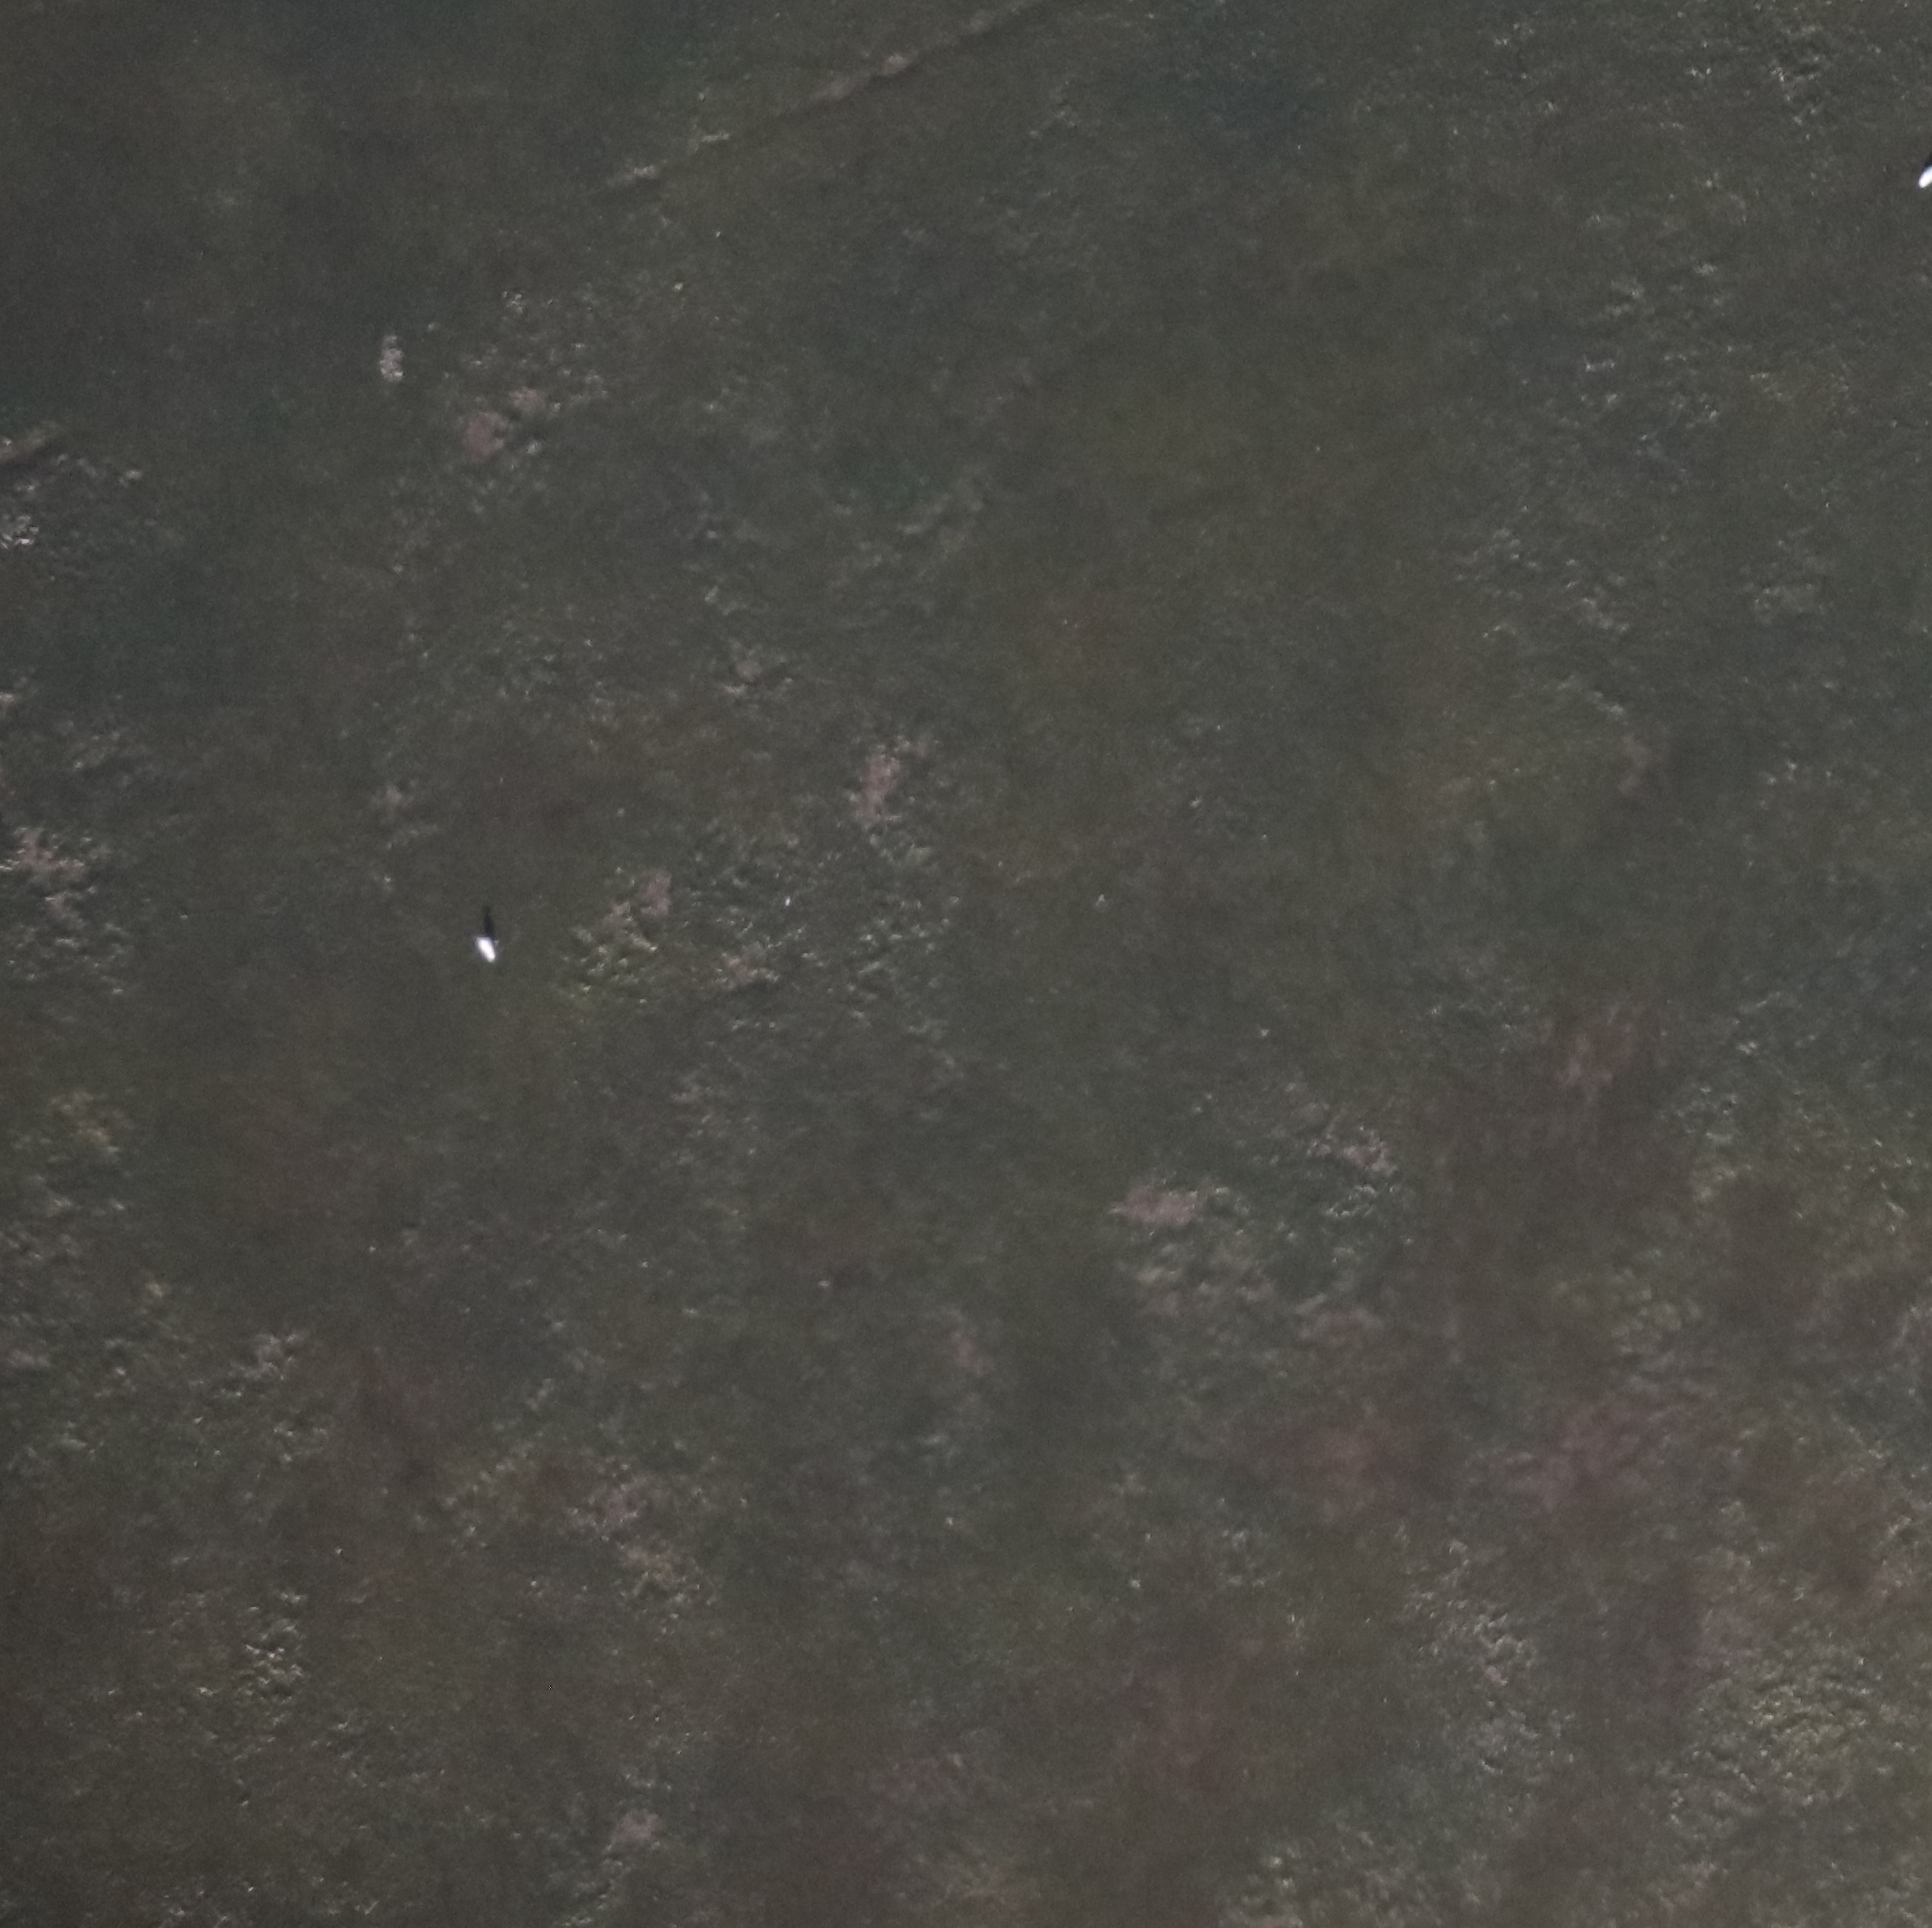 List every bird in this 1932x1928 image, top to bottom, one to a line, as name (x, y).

gull (1927, 173)
gull (485, 949)